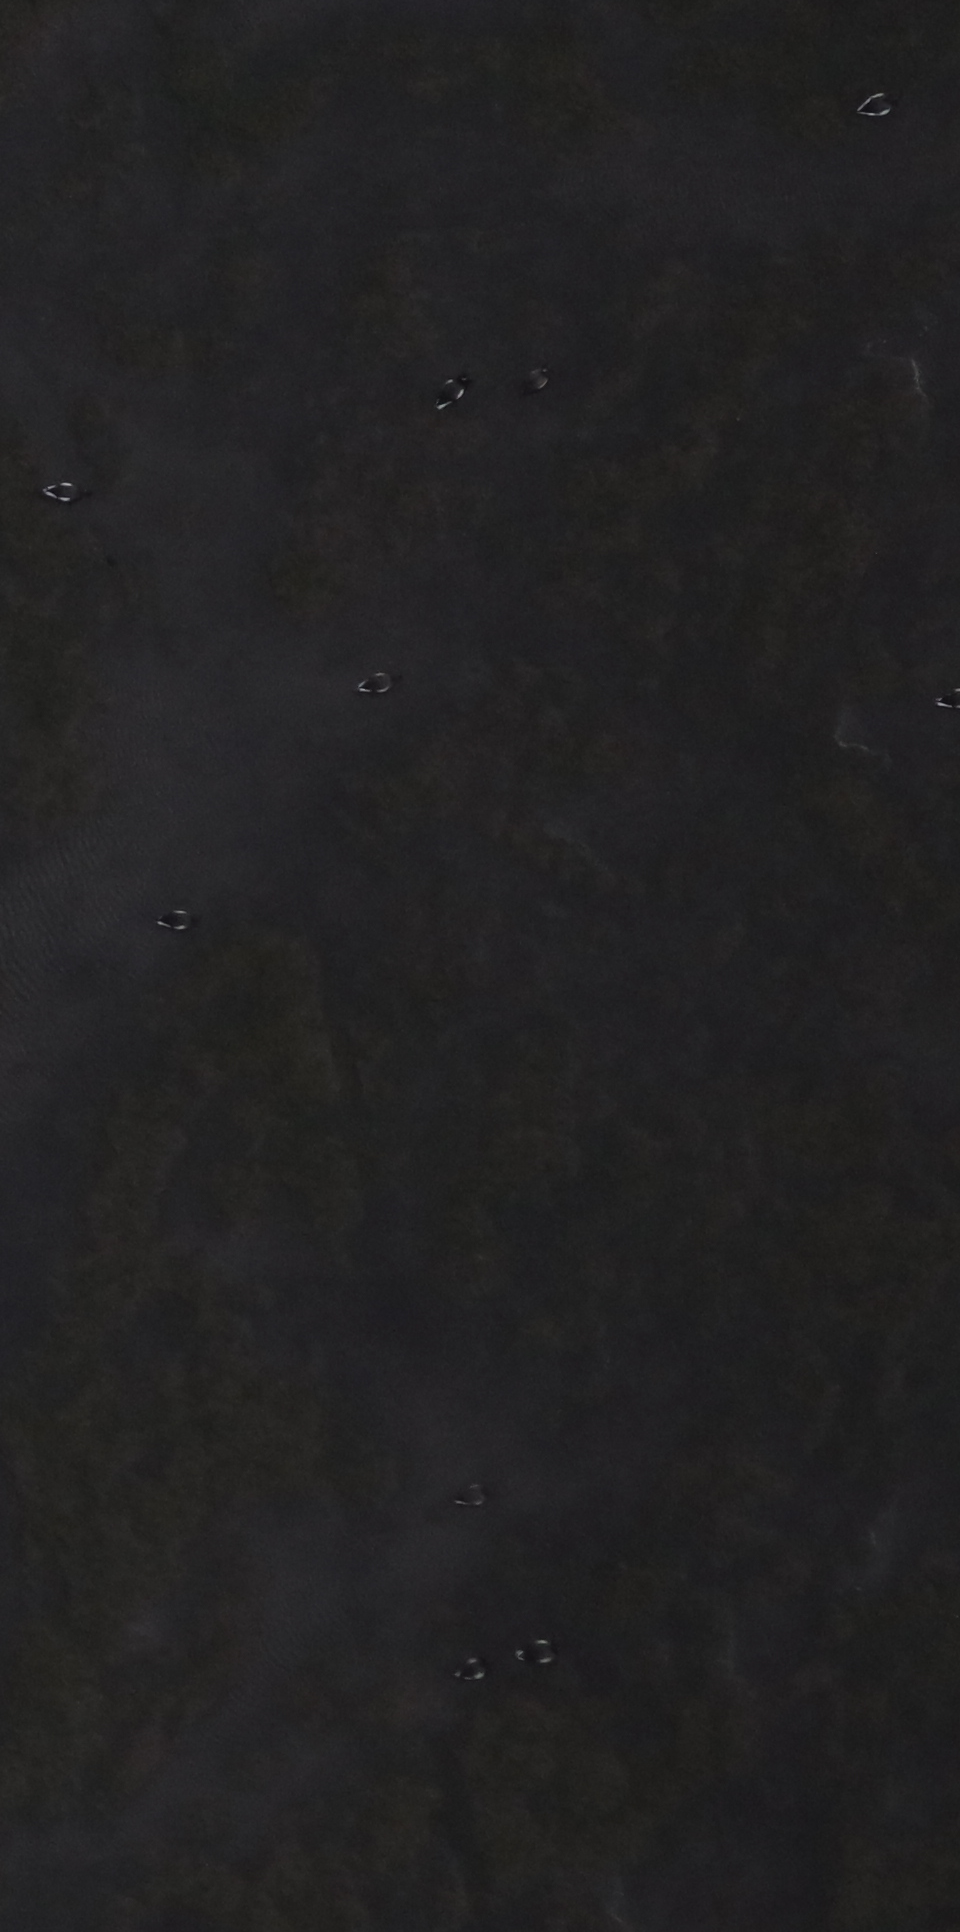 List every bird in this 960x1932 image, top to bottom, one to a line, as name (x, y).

brant (876, 106)
brant (536, 381)
brant (456, 393)
brant (63, 492)
brant (377, 683)
brant (954, 701)
brant (176, 922)
brant (473, 1494)
brant (539, 1652)
brant (473, 1669)